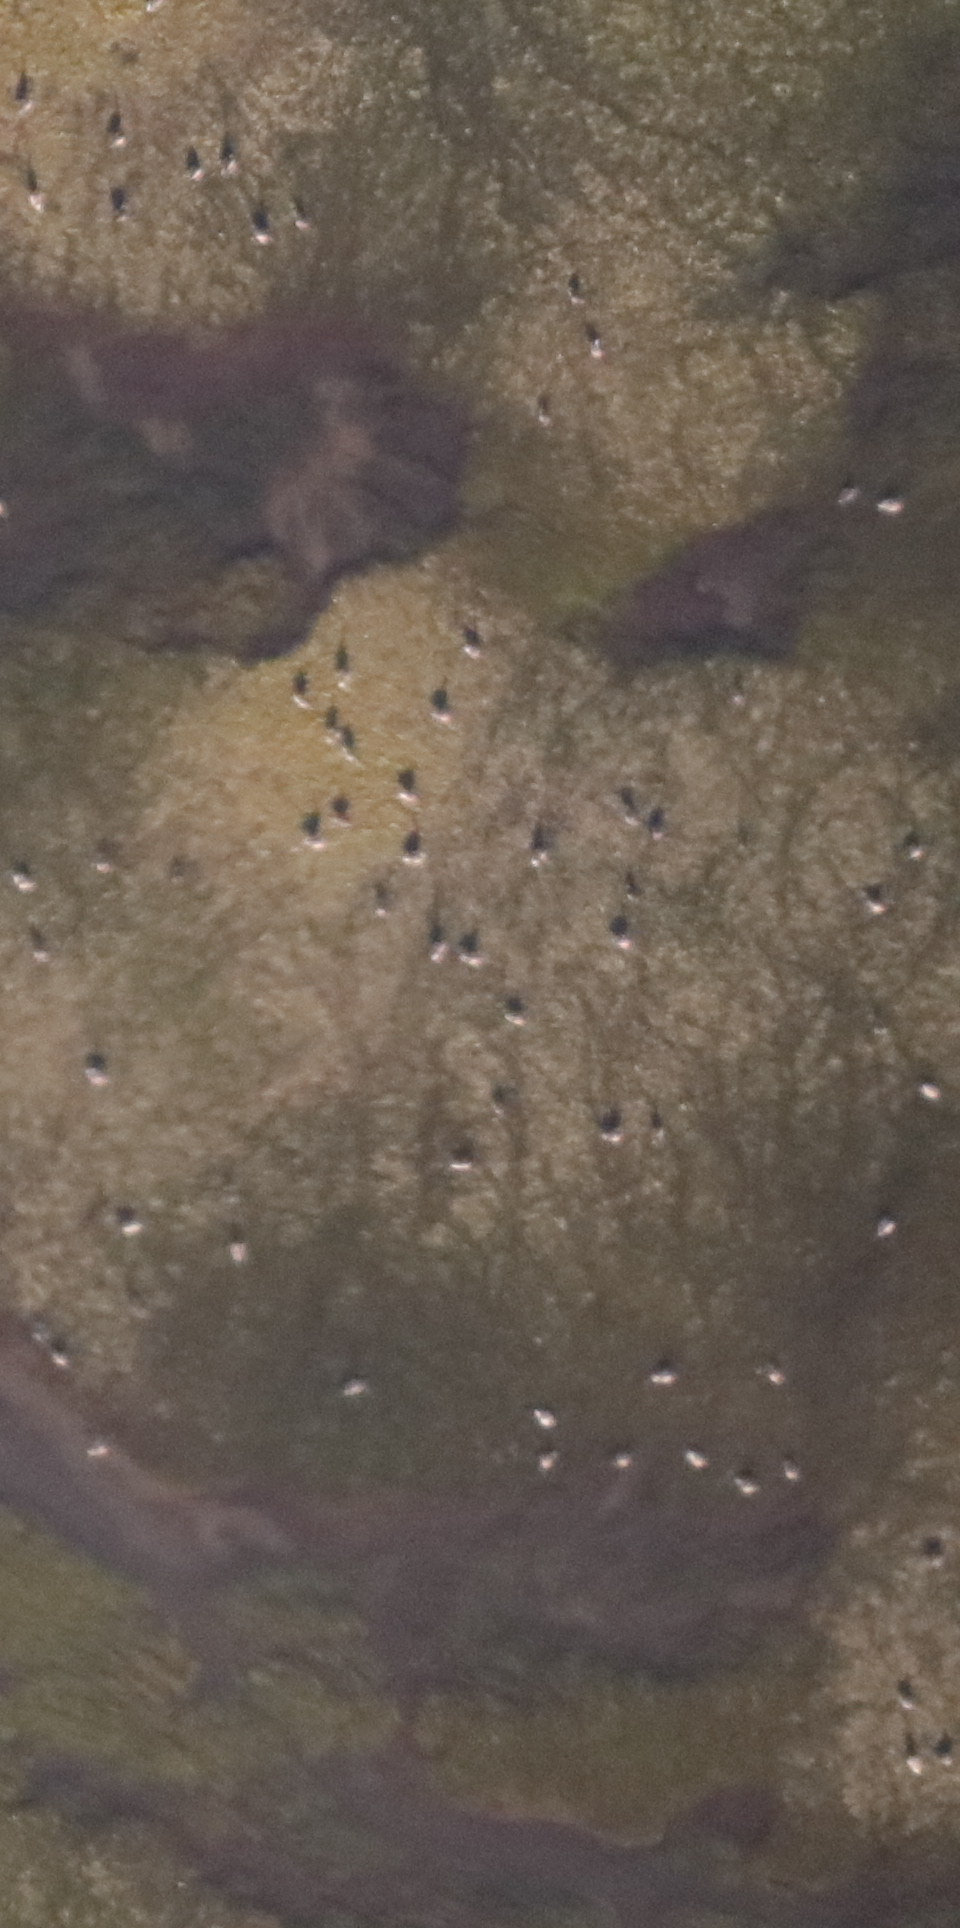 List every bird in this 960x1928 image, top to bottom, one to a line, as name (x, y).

brant (151, 4)
brant (20, 102)
brant (117, 140)
brant (226, 161)
brant (196, 172)
brant (36, 200)
brant (123, 215)
brant (303, 224)
brant (266, 237)
brant (575, 301)
brant (595, 356)
brant (545, 421)
brant (847, 497)
brant (895, 509)
brant (476, 649)
brant (338, 675)
brant (299, 707)
brant (441, 707)
brant (350, 750)
brant (405, 798)
brant (630, 810)
brant (344, 821)
brant (658, 828)
brant (310, 836)
brant (416, 842)
brant (917, 852)
brant (113, 859)
brant (534, 861)
brant (29, 888)
brant (633, 890)
brant (376, 893)
brant (867, 898)
brant (621, 941)
brant (428, 946)
brant (48, 953)
brant (472, 953)
brant (509, 1013)
brant (102, 1072)
brant (924, 1091)
brant (500, 1101)
brant (659, 1129)
brant (612, 1137)
brant (464, 1154)
brant (890, 1224)
brant (125, 1231)
brant (236, 1254)
brant (36, 1331)
brant (58, 1358)
brant (666, 1376)
brant (772, 1376)
brant (350, 1388)
brant (544, 1417)
brant (99, 1443)
brant (696, 1456)
brant (553, 1461)
brant (624, 1467)
brant (801, 1467)
brant (747, 1491)
brant (932, 1557)
brant (905, 1697)
brant (912, 1756)
brant (948, 1761)